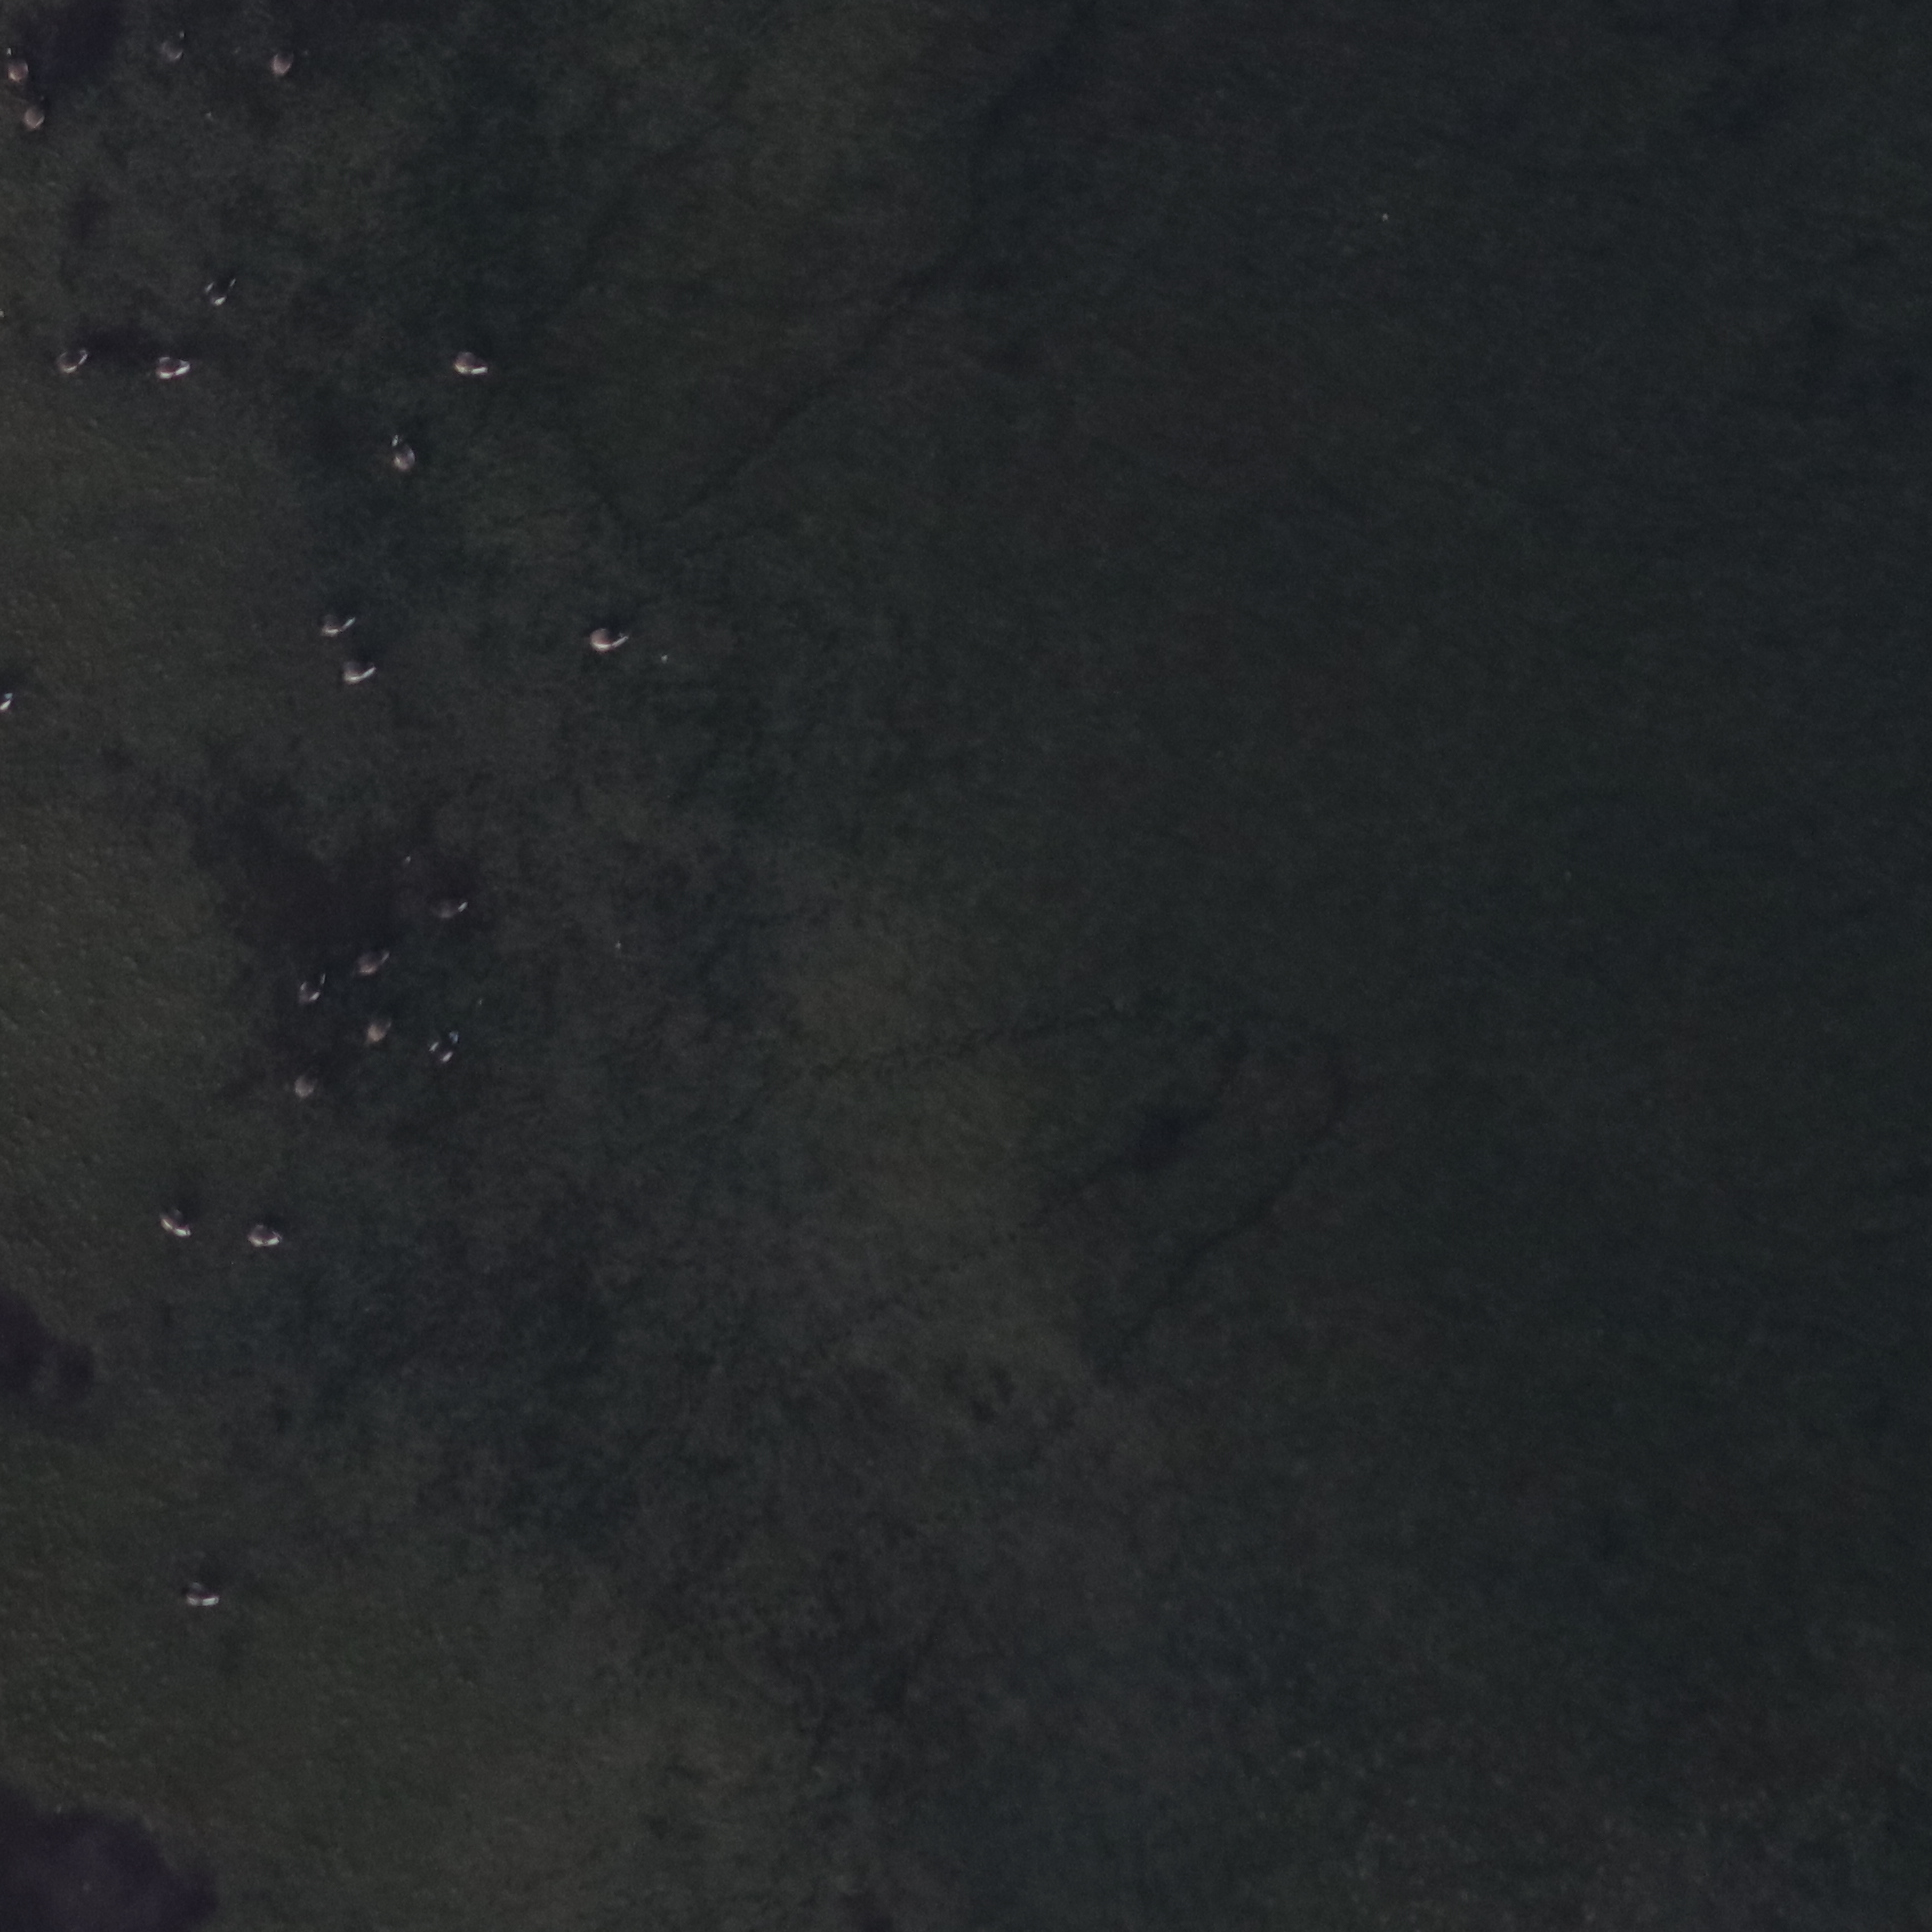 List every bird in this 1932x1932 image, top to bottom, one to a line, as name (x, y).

brant (172, 50)
Canada goose (283, 62)
Canada goose (12, 64)
Canada goose (42, 114)
brant (218, 291)
brant (70, 359)
brant (468, 363)
brant (168, 367)
brant (404, 455)
brant (337, 624)
brant (606, 638)
brant (357, 671)
brant (444, 914)
brant (372, 958)
brant (309, 985)
brant (377, 1025)
brant (439, 1047)
brant (306, 1085)
brant (172, 1219)
brant (261, 1234)
brant (199, 1594)